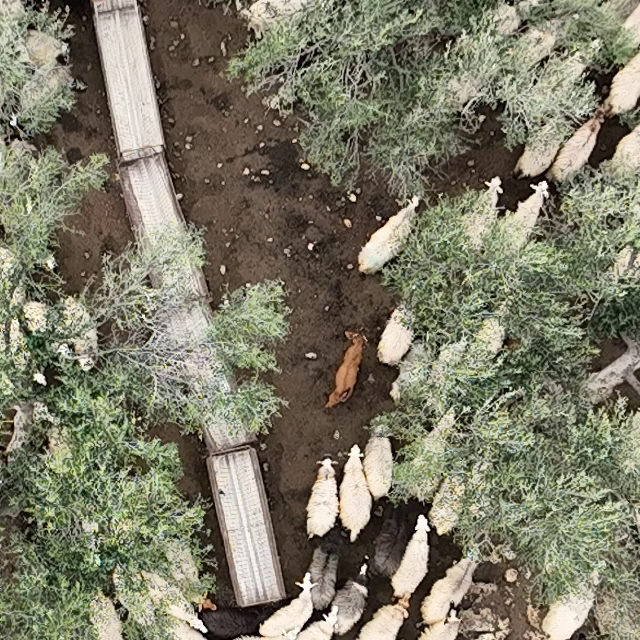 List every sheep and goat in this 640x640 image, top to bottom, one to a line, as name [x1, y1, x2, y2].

sheep [474, 1, 523, 48]
sheep [610, 1, 639, 61]
sheep [239, 3, 332, 33]
sheep [504, 12, 580, 75]
sheep [21, 28, 67, 65]
sheep [542, 35, 603, 90]
sheep [603, 35, 639, 116]
sheep [20, 42, 67, 120]
sheep [0, 69, 11, 110]
sheep [612, 99, 639, 177]
sheep [555, 104, 605, 183]
sheep [0, 111, 10, 176]
sheep [515, 116, 570, 175]
sheep [461, 177, 501, 251]
sheep [496, 181, 549, 258]
sheep [358, 188, 418, 276]
sheep [599, 238, 639, 295]
sheep [61, 295, 100, 368]
sheep [466, 295, 512, 371]
sheep [23, 299, 72, 358]
sheep [377, 302, 422, 364]
sheep [10, 314, 44, 384]
goat [324, 327, 365, 409]
sheep [425, 332, 469, 386]
sheep [387, 339, 432, 403]
sheep [400, 401, 461, 494]
sheep [364, 416, 394, 501]
sheep [340, 442, 371, 542]
sheep [428, 455, 465, 537]
sheep [306, 457, 338, 537]
sheep [372, 503, 407, 577]
sheep [392, 513, 433, 600]
sheep [308, 526, 344, 613]
sheep [162, 538, 216, 609]
sheep [418, 550, 479, 621]
sheep [331, 554, 369, 634]
sheep [538, 560, 605, 639]
sheep [116, 562, 159, 635]
sheep [139, 570, 208, 636]
sheep [258, 571, 312, 637]
sheep [89, 587, 133, 639]
sheep [351, 591, 411, 639]
sheep [269, 605, 338, 639]
sheep [407, 606, 461, 639]
sheep [159, 616, 228, 639]
sheep [219, 625, 301, 639]
sheep [530, 633, 586, 639]